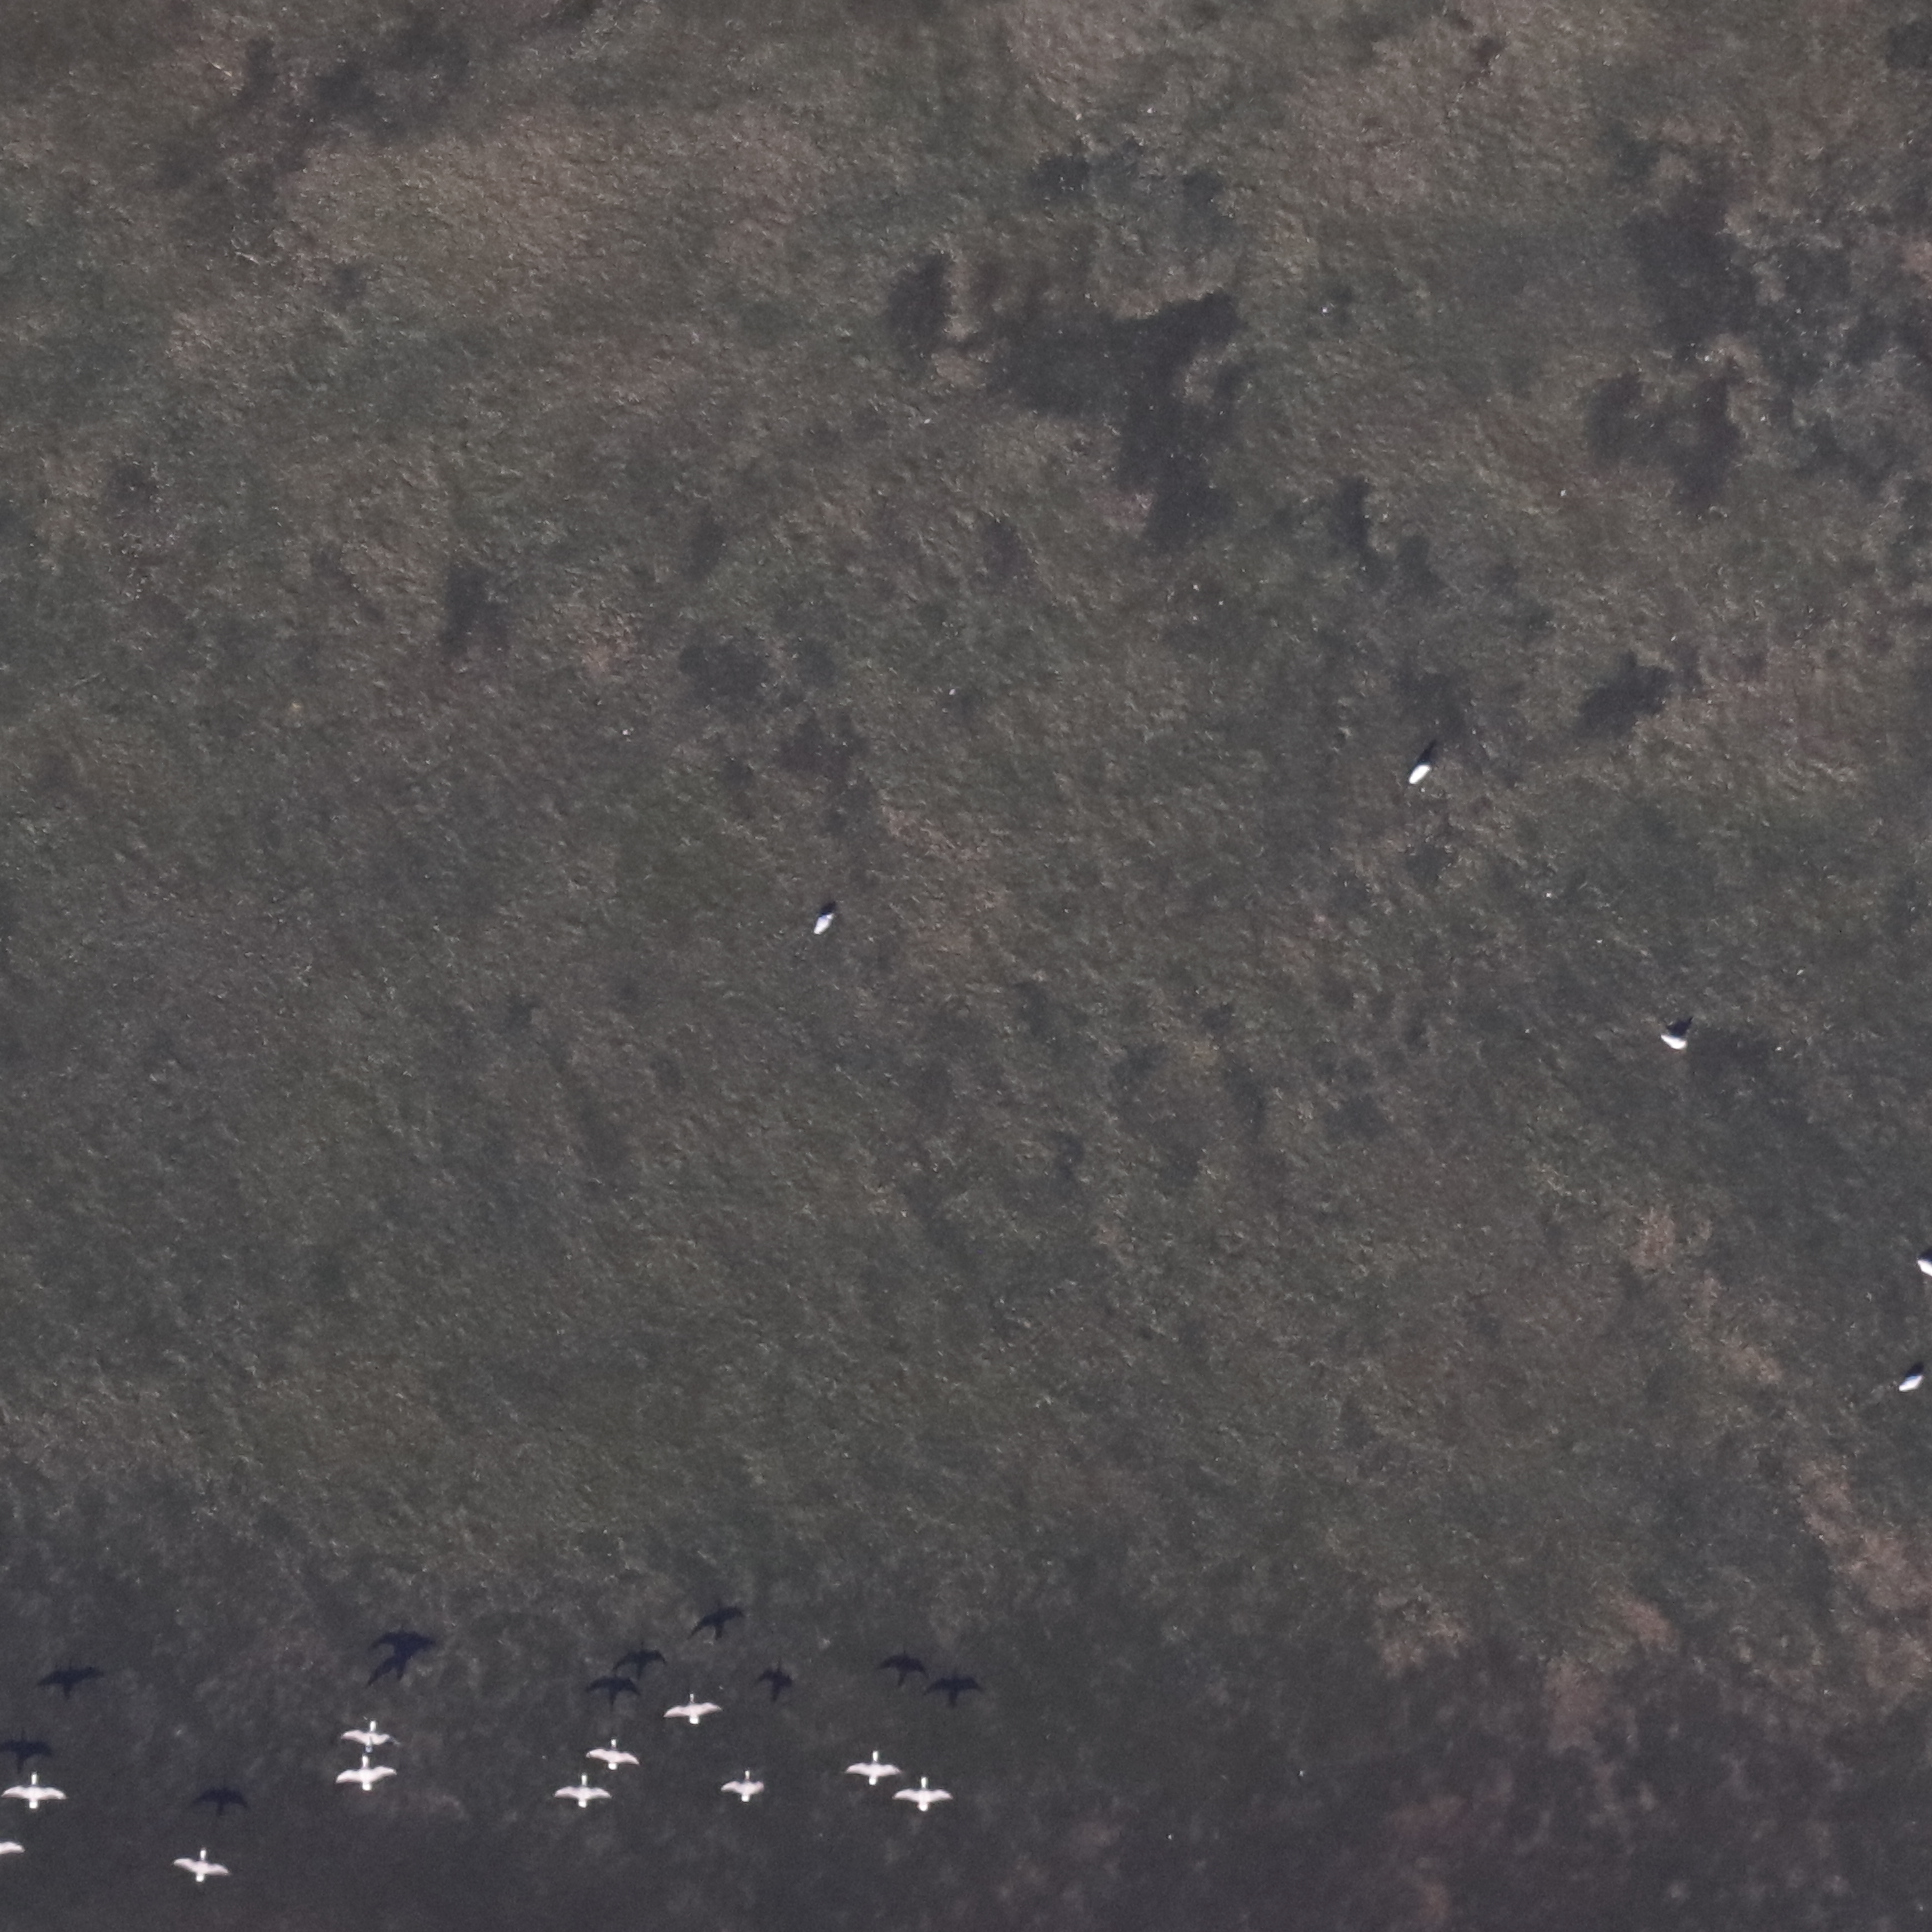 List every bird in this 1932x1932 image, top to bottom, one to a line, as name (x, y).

gull (1420, 774)
gull (824, 921)
gull (1675, 1039)
gull (1929, 1267)
gull (1910, 1381)
emperor goose (690, 1709)
emperor goose (364, 1736)
emperor goose (609, 1754)
emperor goose (874, 1771)
emperor goose (367, 1776)
emperor goose (750, 1791)
emperor goose (579, 1795)
emperor goose (925, 1797)
emperor goose (36, 1798)
emperor goose (200, 1868)